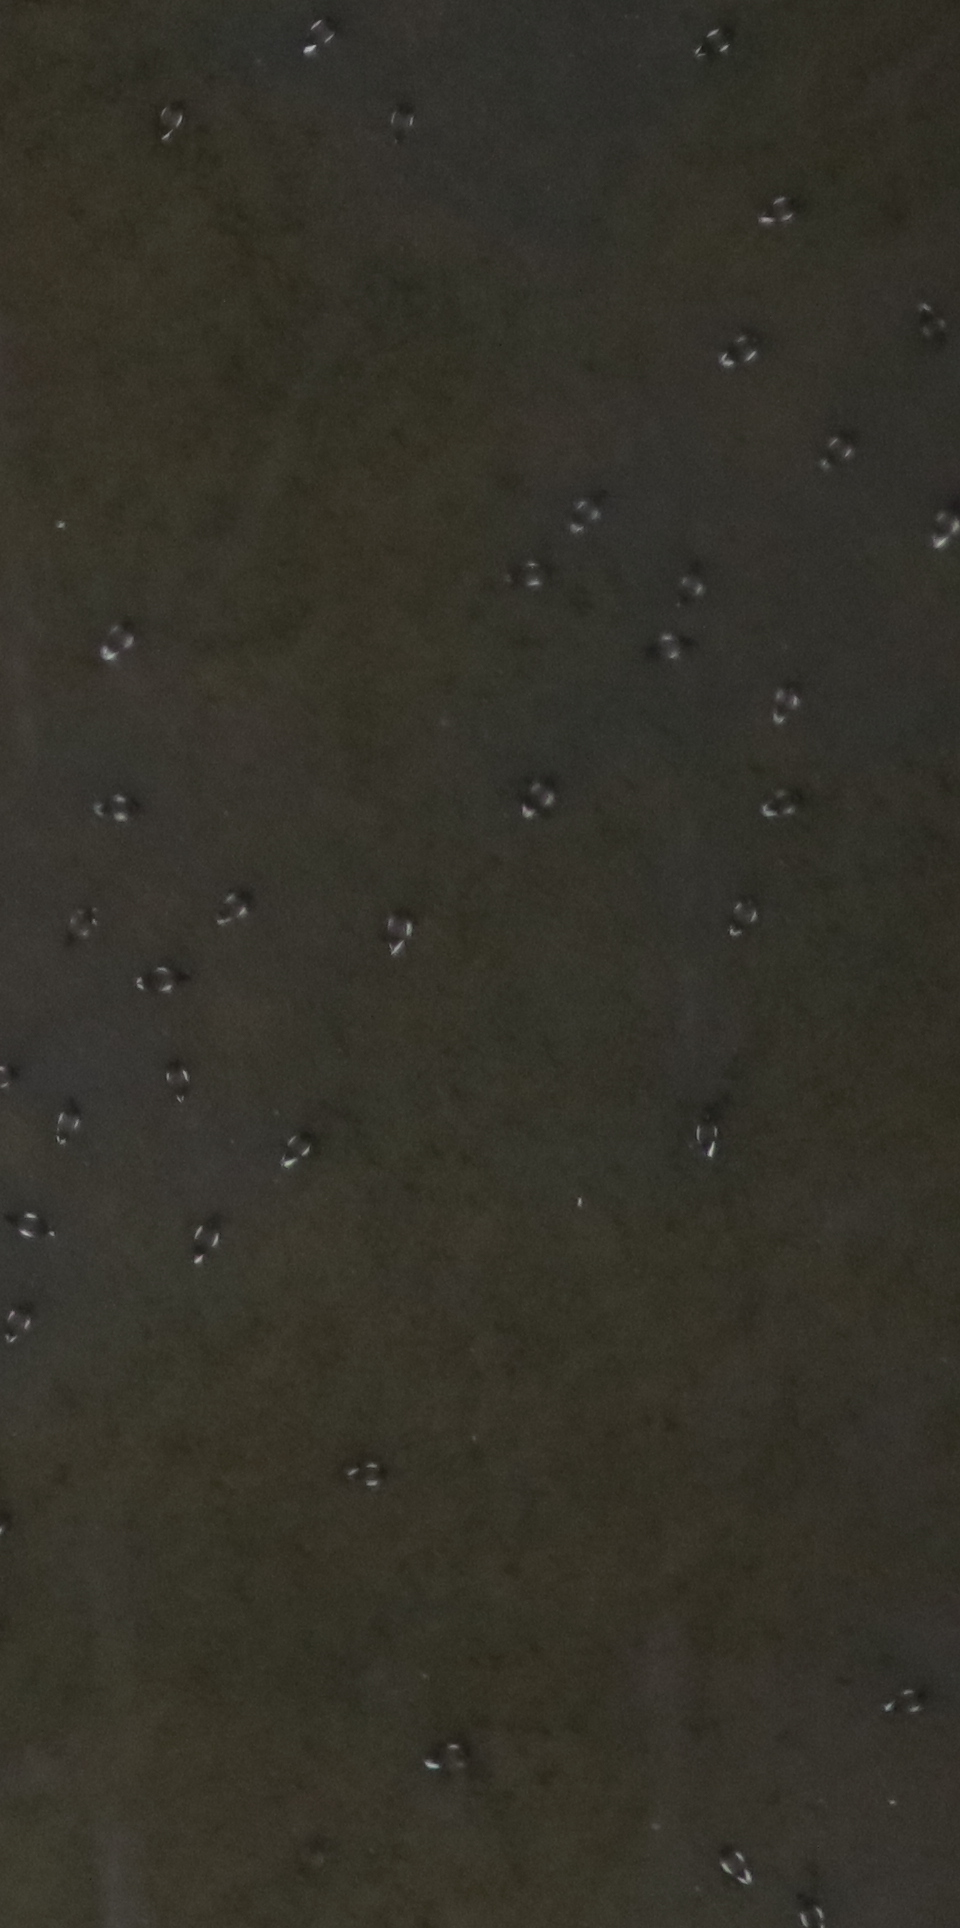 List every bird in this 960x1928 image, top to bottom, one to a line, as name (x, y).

brant (319, 34)
brant (714, 42)
brant (404, 116)
brant (170, 121)
brant (779, 212)
brant (928, 321)
brant (741, 351)
brant (837, 451)
brant (587, 506)
brant (944, 517)
brant (515, 585)
brant (686, 588)
brant (117, 641)
brant (671, 646)
brant (787, 702)
brant (539, 799)
brant (779, 804)
brant (116, 808)
brant (233, 907)
brant (745, 917)
brant (81, 924)
brant (397, 933)
brant (161, 981)
brant (180, 1080)
brant (69, 1124)
brant (709, 1135)
brant (296, 1149)
brant (31, 1225)
brant (206, 1241)
brant (18, 1322)
brant (368, 1472)
brant (907, 1703)
brant (448, 1751)
brant (308, 1857)
brant (736, 1865)
brant (813, 1920)